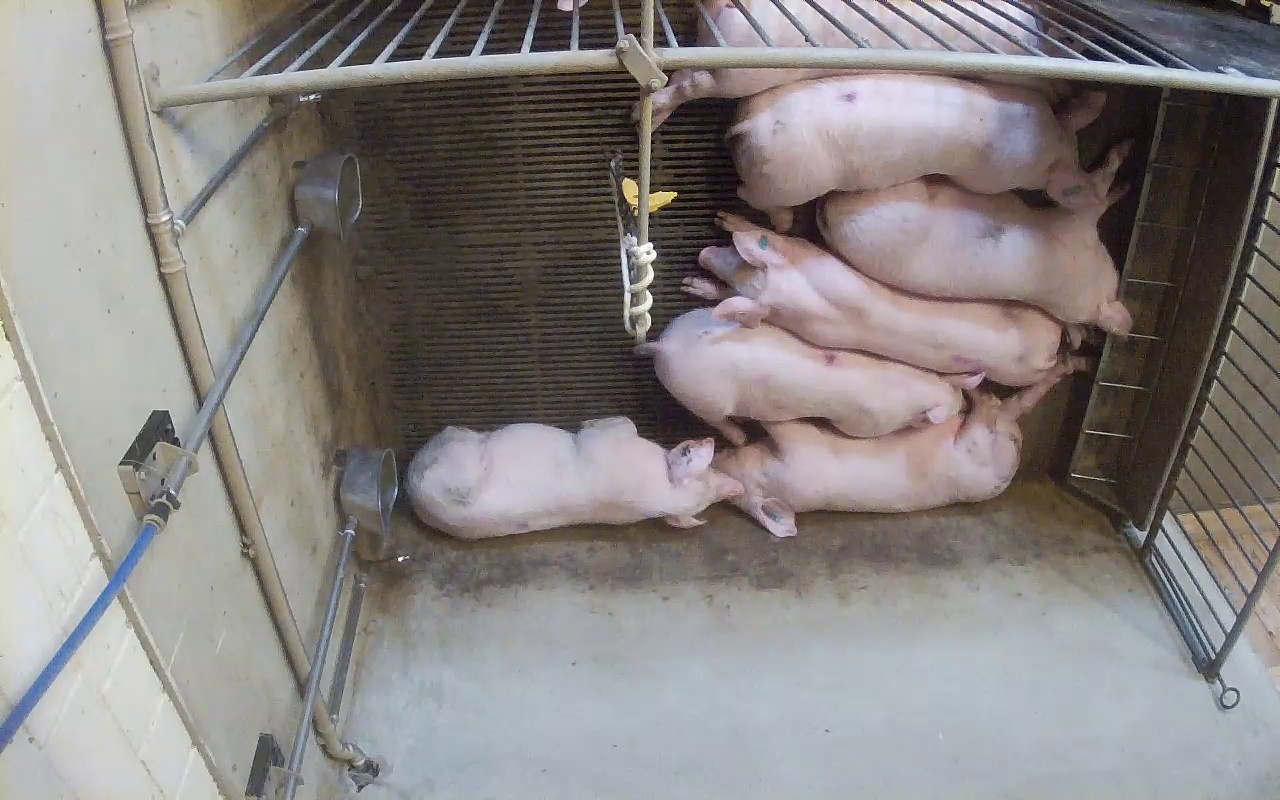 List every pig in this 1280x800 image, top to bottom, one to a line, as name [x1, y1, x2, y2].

pig [631, 0, 1094, 135]
pig [724, 76, 1109, 235]
pig [815, 138, 1137, 349]
pig [678, 207, 1061, 388]
pig [628, 307, 989, 449]
pig [710, 351, 1072, 538]
pig [402, 418, 747, 544]